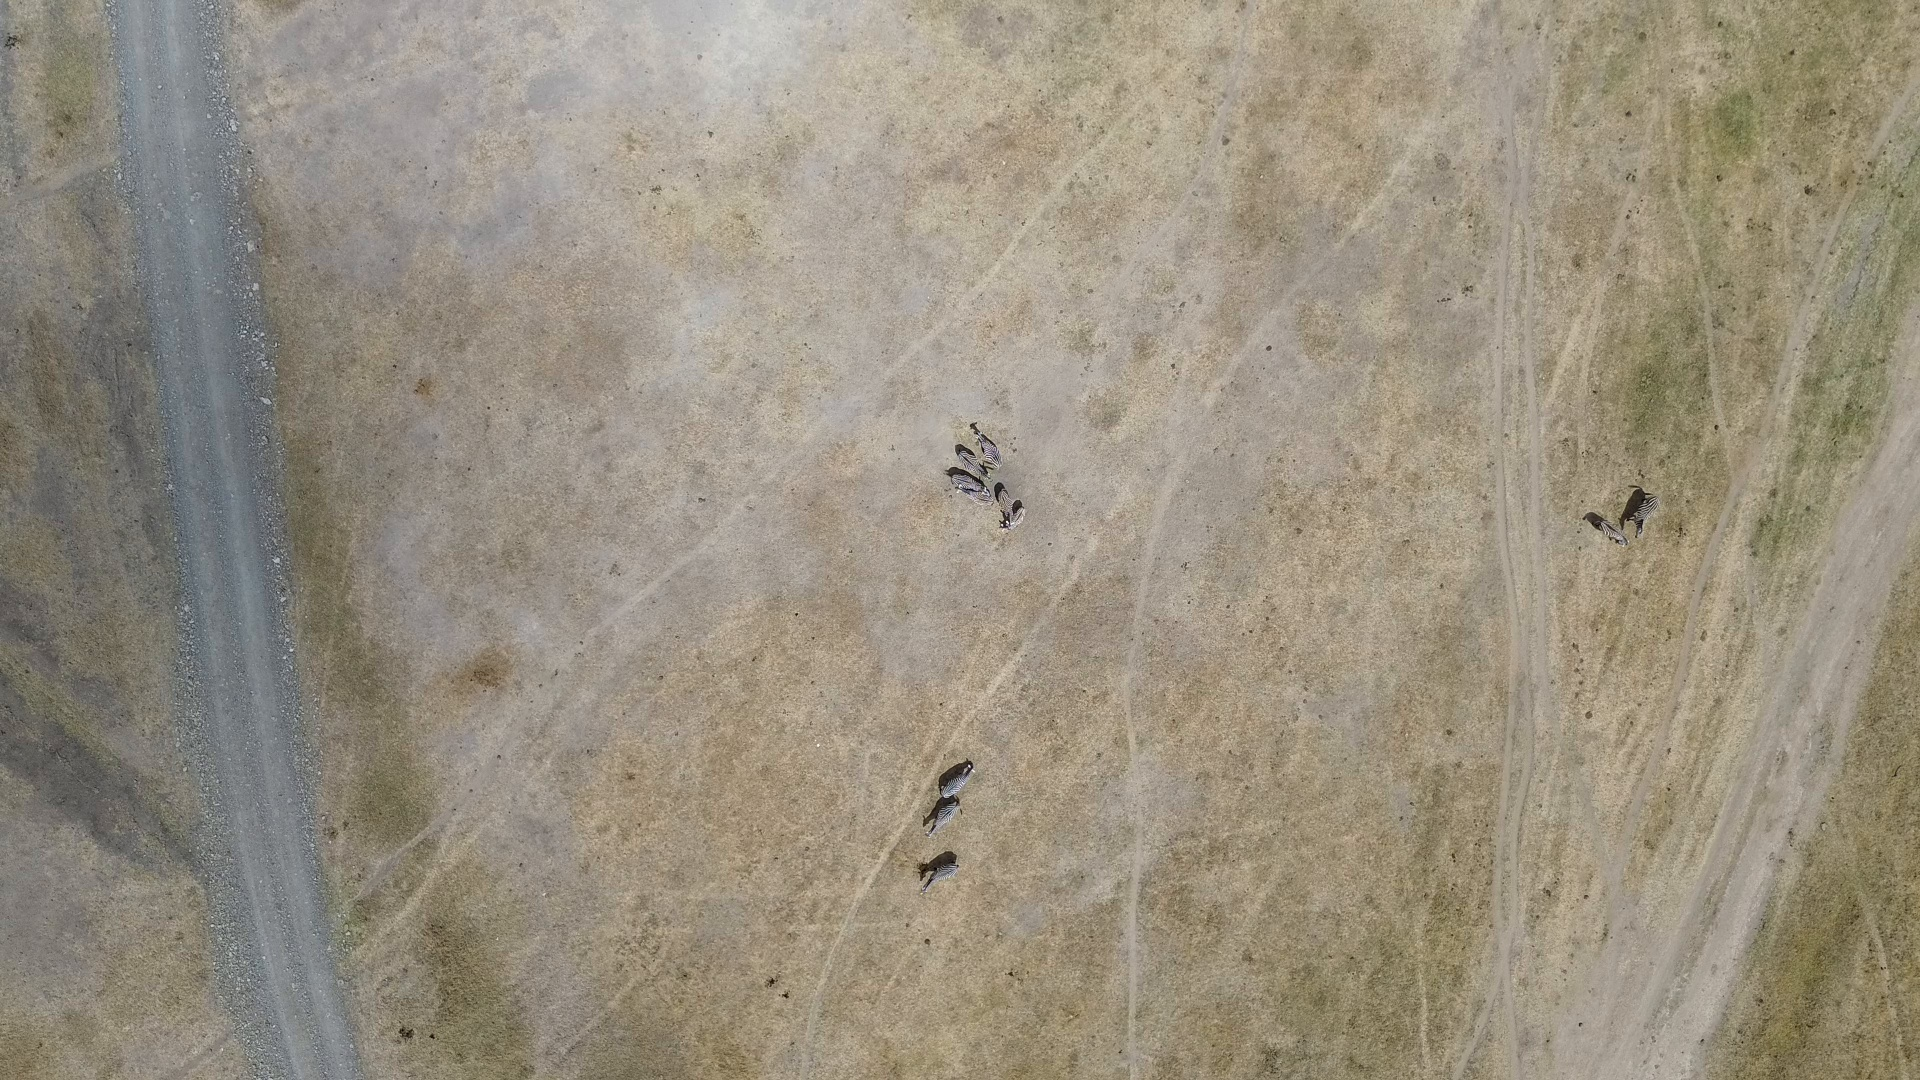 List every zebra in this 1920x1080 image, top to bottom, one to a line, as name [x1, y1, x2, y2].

zebra [975, 431, 1000, 467]
zebra [959, 451, 991, 482]
zebra [952, 475, 991, 496]
zebra [955, 483, 995, 506]
zebra [997, 490, 1012, 521]
zebra [1633, 496, 1660, 539]
zebra [1001, 507, 1025, 531]
zebra [1599, 520, 1629, 546]
zebra [941, 767, 972, 798]
zebra [925, 808, 954, 840]
zebra [921, 864, 957, 894]